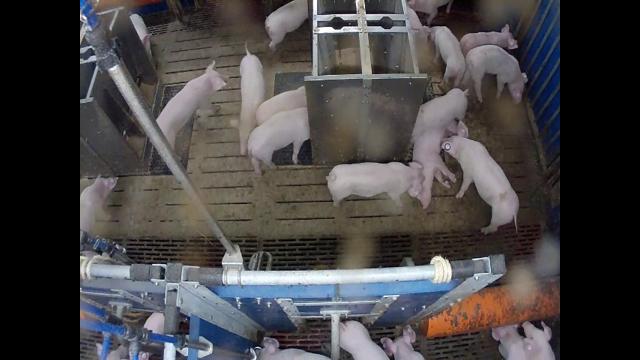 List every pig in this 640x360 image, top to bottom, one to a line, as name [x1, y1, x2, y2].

pig [407, 0, 455, 26]
pig [263, 1, 309, 51]
pig [408, 7, 432, 52]
pig [129, 14, 157, 70]
pig [427, 25, 466, 88]
pig [459, 25, 518, 58]
pig [228, 43, 266, 157]
pig [460, 45, 529, 107]
pig [156, 60, 231, 161]
pig [255, 86, 308, 127]
pig [407, 88, 472, 150]
pig [248, 107, 312, 178]
pig [412, 120, 458, 210]
pig [440, 120, 522, 235]
pig [325, 159, 425, 209]
pig [81, 174, 121, 233]
pig [129, 313, 165, 360]
pig [338, 320, 390, 360]
pig [522, 321, 551, 360]
pig [491, 324, 527, 360]
pig [379, 325, 425, 360]
pig [255, 336, 332, 360]
pig [96, 340, 129, 360]